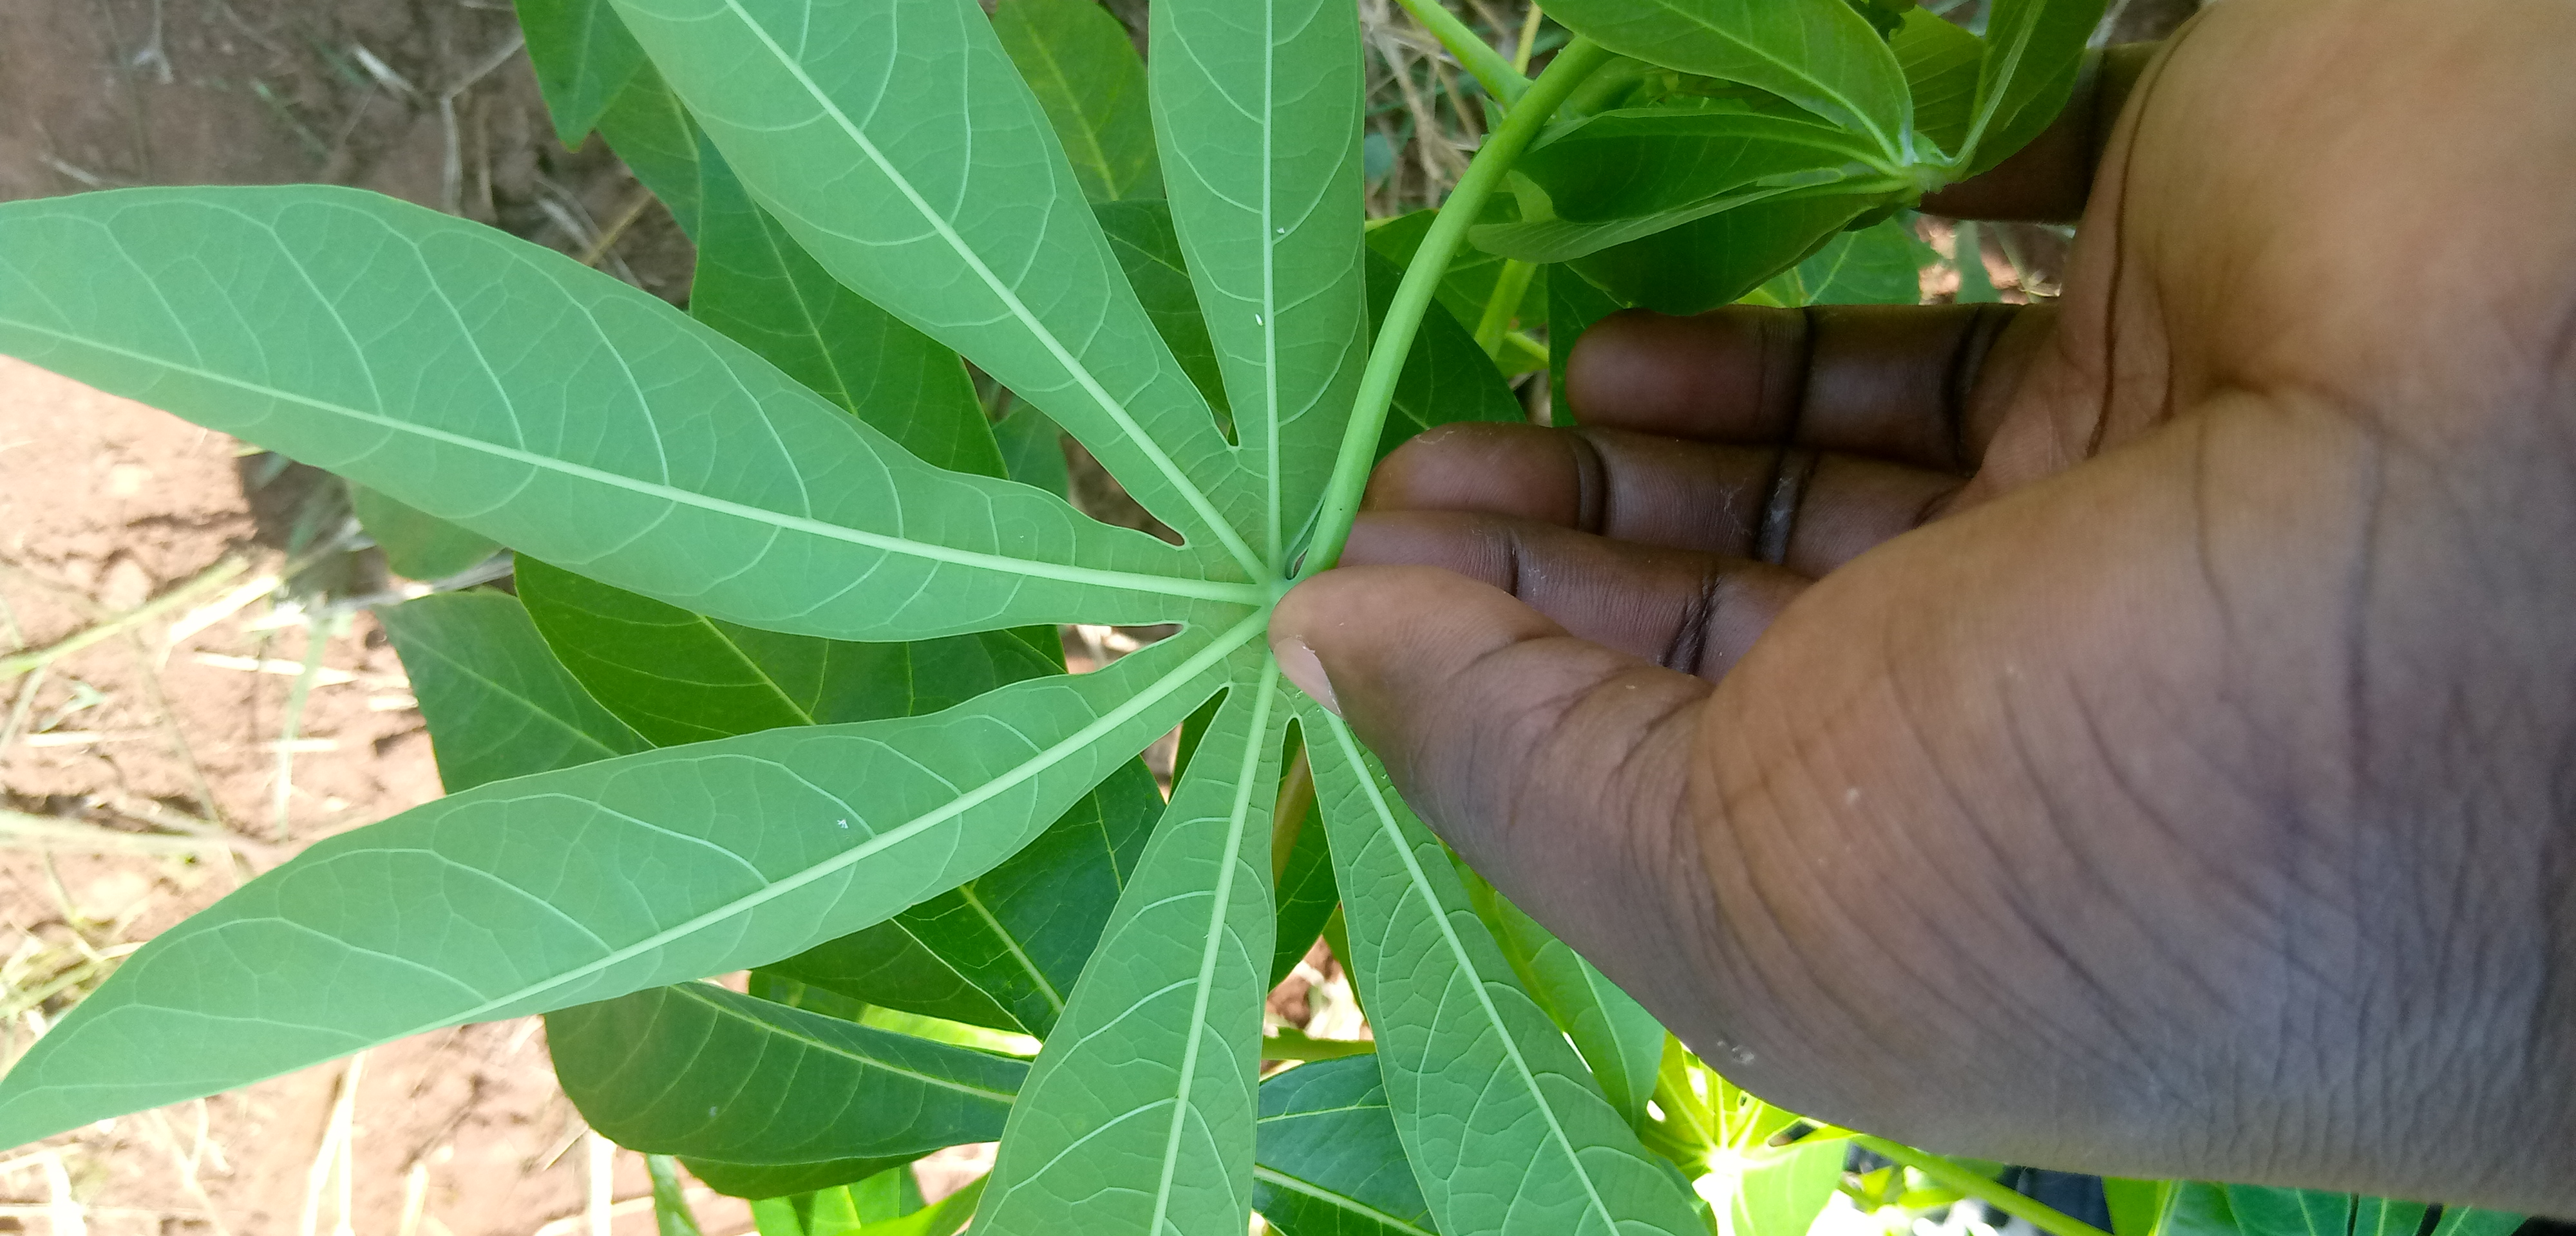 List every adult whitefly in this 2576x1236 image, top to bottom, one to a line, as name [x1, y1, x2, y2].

whitefly [1274, 225, 1287, 236]
whitefly [1253, 310, 1265, 326]
whitefly [835, 817, 850, 830]